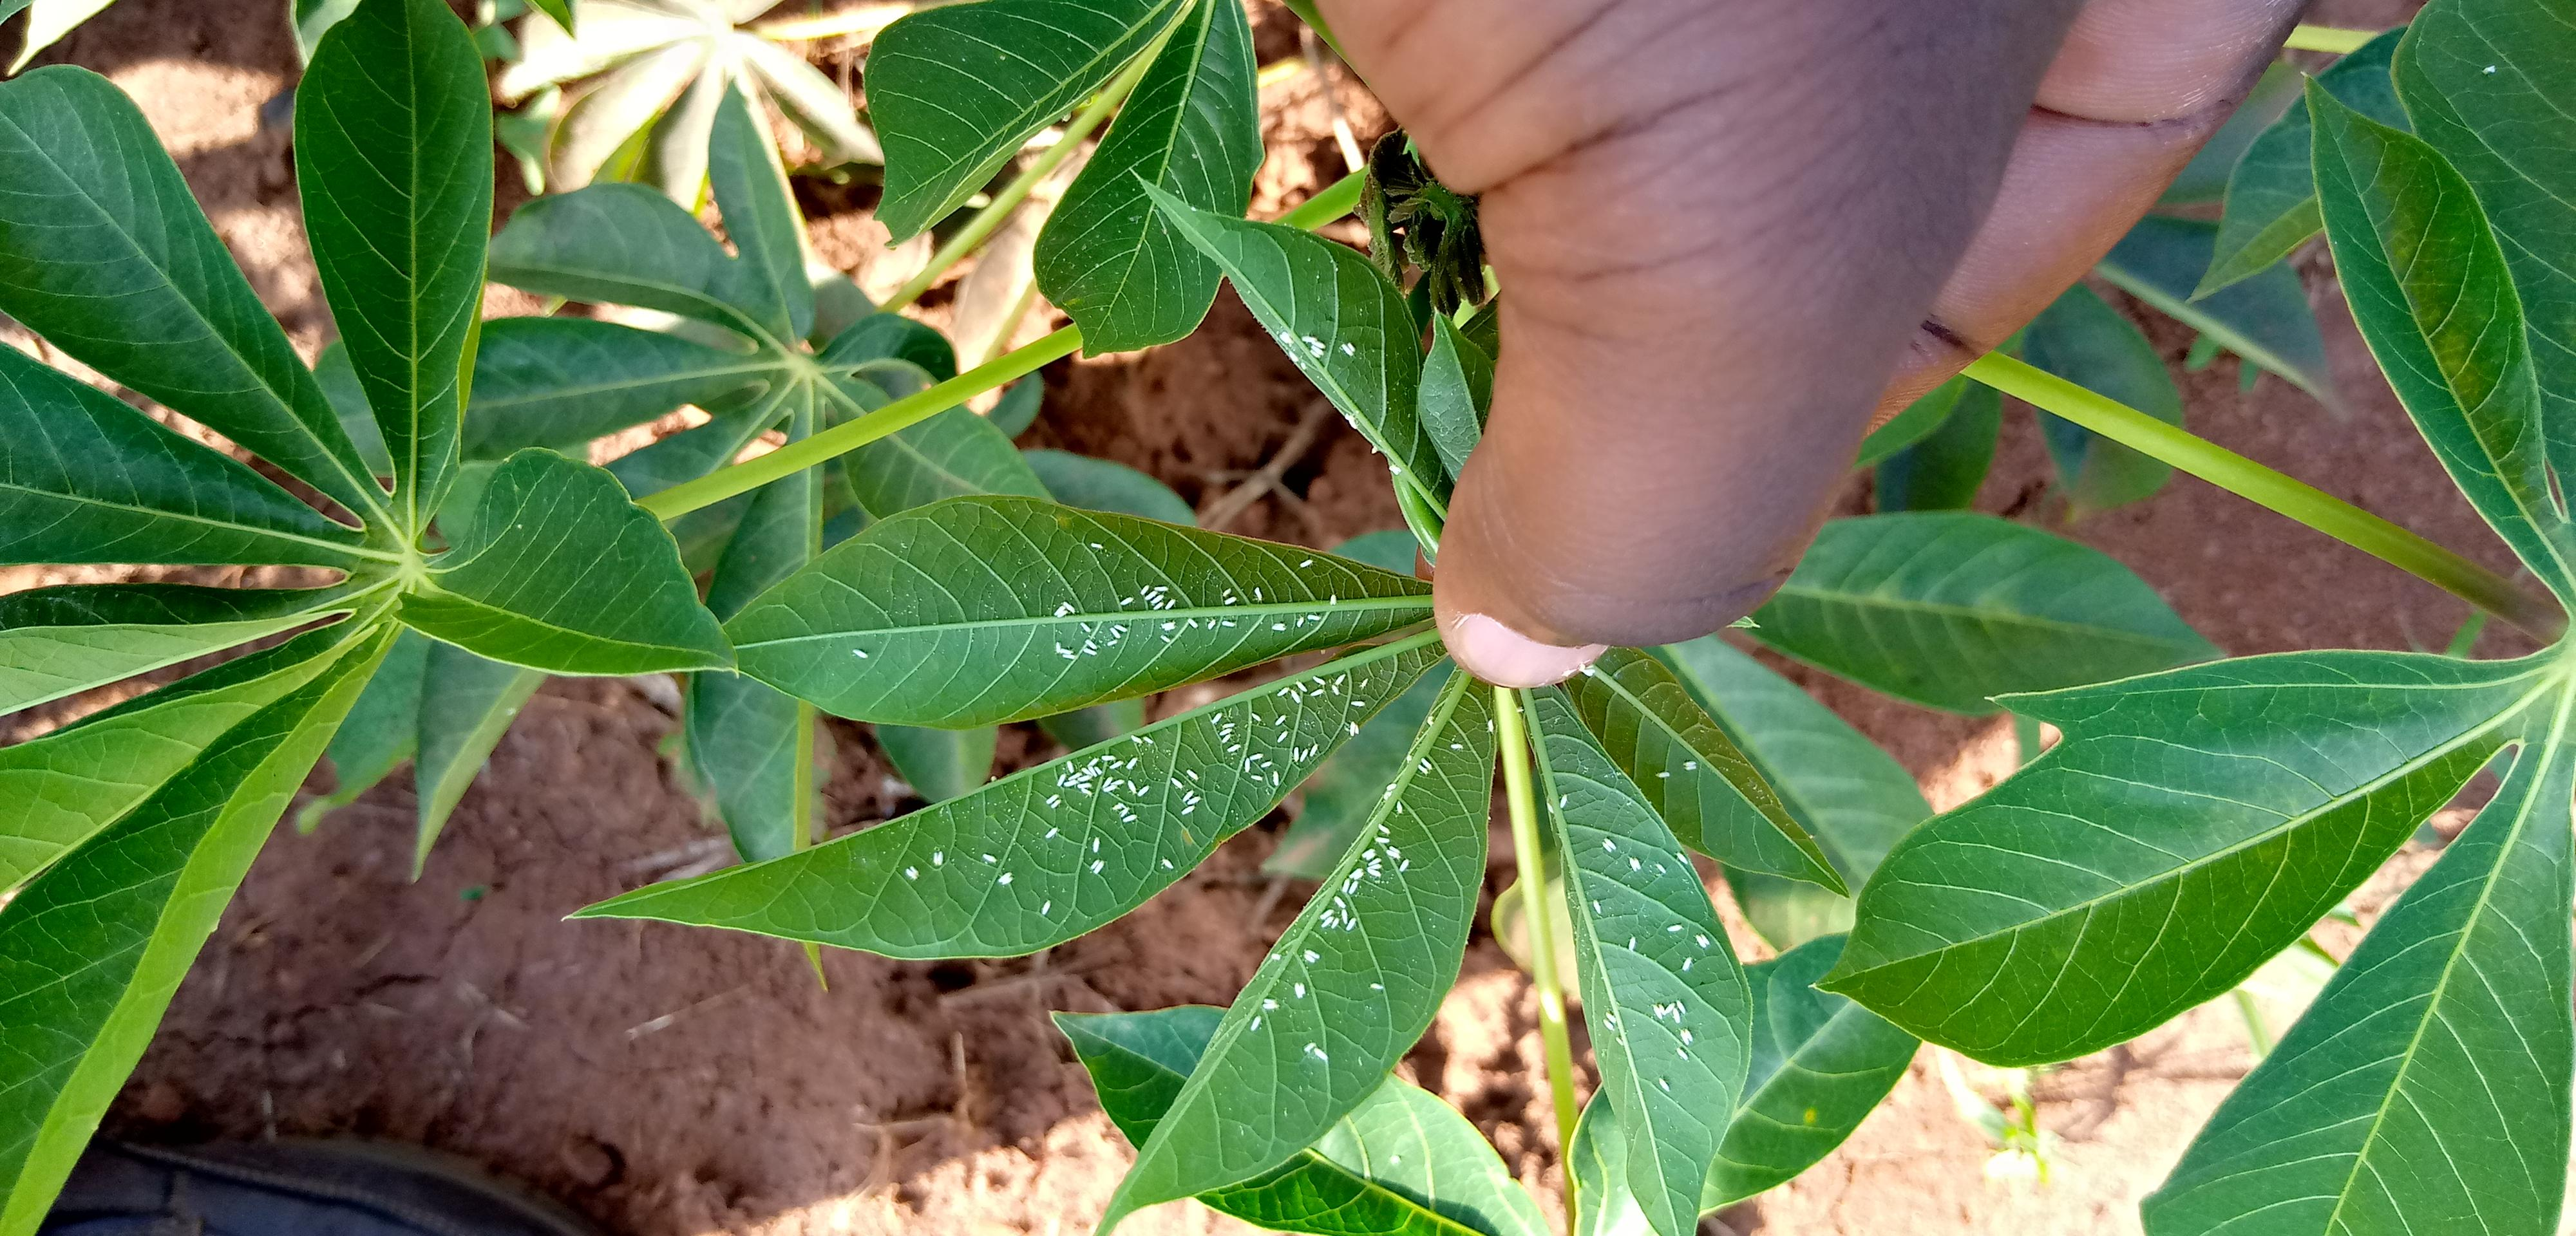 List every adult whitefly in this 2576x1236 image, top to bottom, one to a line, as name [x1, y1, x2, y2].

whitefly [2478, 62, 2499, 77]
whitefly [1061, 111, 1072, 123]
whitefly [1282, 331, 1294, 343]
whitefly [1279, 333, 1289, 344]
whitefly [1301, 335, 1318, 342]
whitefly [1312, 341, 1327, 349]
whitefly [1347, 342, 1356, 353]
whitefly [1341, 342, 1354, 357]
whitefly [1311, 344, 1324, 355]
whitefly [1288, 350, 1300, 362]
whitefly [1309, 350, 1321, 359]
whitefly [1300, 361, 1307, 371]
whitefly [1343, 413, 1356, 420]
whitefly [1349, 420, 1359, 431]
whitefly [1369, 444, 1381, 456]
whitefly [1388, 464, 1402, 473]
whitefly [1089, 540, 1105, 550]
whitefly [1298, 556, 1314, 568]
whitefly [1139, 583, 1150, 595]
whitefly [1154, 585, 1170, 594]
whitefly [1251, 586, 1265, 603]
whitefly [1222, 586, 1232, 598]
whitefly [1144, 590, 1157, 601]
whitefly [1329, 592, 1338, 606]
whitefly [1150, 593, 1164, 604]
whitefly [1119, 595, 1135, 607]
whitefly [1224, 595, 1240, 606]
whitefly [1164, 597, 1177, 611]
whitefly [1063, 601, 1071, 607]
whitefly [1153, 601, 1165, 612]
whitefly [1053, 604, 1065, 616]
whitefly [1069, 606, 1078, 615]
whitefly [1057, 609, 1069, 619]
whitefly [1305, 612, 1323, 623]
whitefly [1294, 613, 1304, 628]
whitefly [1186, 617, 1200, 630]
whitefly [1207, 617, 1217, 631]
whitefly [1220, 619, 1236, 629]
whitefly [1160, 620, 1177, 629]
whitefly [1079, 621, 1092, 634]
whitefly [1272, 621, 1286, 627]
whitefly [1113, 623, 1130, 633]
whitefly [1164, 625, 1176, 632]
whitefly [1110, 626, 1121, 640]
whitefly [1270, 626, 1287, 632]
whitefly [1159, 633, 1172, 644]
whitefly [1083, 637, 1099, 651]
whitefly [1106, 639, 1118, 647]
whitefly [1055, 640, 1061, 654]
whitefly [1083, 646, 1099, 657]
whitefly [850, 647, 870, 660]
whitefly [1059, 647, 1074, 655]
whitefly [1061, 653, 1076, 660]
whitefly [1578, 662, 1597, 678]
whitefly [1334, 671, 1347, 687]
whitefly [1311, 675, 1327, 686]
whitefly [1359, 676, 1371, 689]
whitefly [1294, 679, 1309, 693]
whitefly [1331, 684, 1341, 697]
whitefly [1276, 686, 1290, 698]
whitefly [1308, 687, 1325, 697]
whitefly [1290, 689, 1303, 704]
whitefly [1348, 699, 1367, 708]
whitefly [1210, 711, 1224, 725]
whitefly [1251, 712, 1264, 723]
whitefly [1274, 712, 1287, 727]
whitefly [1425, 713, 1436, 727]
whitefly [1486, 715, 1496, 733]
whitefly [1349, 720, 1356, 737]
whitefly [1222, 721, 1236, 729]
whitefly [1355, 724, 1361, 736]
whitefly [1218, 727, 1234, 738]
whitefly [1276, 729, 1289, 744]
whitefly [1220, 733, 1233, 745]
whitefly [1130, 734, 1144, 745]
whitefly [1142, 735, 1155, 745]
whitefly [1447, 740, 1465, 751]
whitefly [1309, 742, 1319, 758]
whitefly [1226, 743, 1242, 753]
whitefly [1292, 744, 1300, 763]
whitefly [1300, 747, 1309, 763]
whitefly [1249, 751, 1265, 760]
whitefly [1405, 753, 1416, 763]
whitefly [1100, 754, 1116, 762]
whitefly [1126, 754, 1137, 769]
whitefly [1243, 755, 1251, 773]
whitefly [1086, 756, 1099, 766]
whitefly [1419, 757, 1435, 772]
whitefly [1260, 758, 1273, 769]
whitefly [1065, 759, 1075, 773]
whitefly [1109, 759, 1124, 771]
whitefly [1682, 759, 1698, 766]
whitefly [1417, 763, 1428, 776]
whitefly [1094, 765, 1105, 775]
whitefly [1683, 765, 1698, 771]
whitefly [1081, 766, 1092, 775]
whitefly [1088, 766, 1099, 776]
whitefly [1186, 767, 1201, 782]
whitefly [1272, 767, 1280, 787]
whitefly [1653, 770, 1671, 779]
whitefly [1067, 771, 1083, 780]
whitefly [1056, 772, 1066, 788]
whitefly [1250, 773, 1263, 782]
whitefly [1077, 775, 1091, 783]
whitefly [1102, 776, 1113, 788]
whitefly [1170, 776, 1184, 790]
whitefly [1111, 778, 1126, 785]
whitefly [1126, 778, 1137, 796]
whitefly [1063, 779, 1079, 787]
whitefly [1077, 782, 1094, 790]
whitefly [1385, 782, 1398, 791]
whitefly [1103, 784, 1119, 792]
whitefly [1137, 784, 1151, 798]
whitefly [1080, 787, 1094, 798]
whitefly [1182, 789, 1195, 803]
whitefly [1383, 790, 1392, 801]
whitefly [1558, 792, 1569, 809]
whitefly [1045, 792, 1061, 805]
whitefly [1187, 794, 1202, 806]
whitefly [1050, 798, 1062, 810]
whitefly [1394, 798, 1405, 815]
whitefly [1117, 800, 1130, 818]
whitefly [1546, 801, 1555, 814]
whitefly [1180, 803, 1196, 815]
whitefly [1112, 804, 1122, 812]
whitefly [1123, 813, 1139, 824]
whitefly [1376, 821, 1391, 836]
whitefly [1043, 823, 1061, 841]
whitefly [1091, 833, 1101, 854]
whitefly [1373, 835, 1391, 844]
whitefly [1603, 836, 1618, 850]
whitefly [1602, 841, 1613, 854]
whitefly [1388, 845, 1402, 854]
whitefly [1361, 847, 1376, 859]
whitefly [1385, 848, 1401, 859]
whitefly [938, 849, 945, 867]
whitefly [932, 850, 938, 866]
whitefly [1674, 850, 1690, 866]
whitefly [981, 851, 998, 865]
whitefly [1366, 851, 1376, 861]
whitefly [1159, 854, 1176, 871]
whitefly [1629, 856, 1638, 873]
whitefly [1634, 856, 1642, 870]
whitefly [1367, 857, 1383, 866]
whitefly [1090, 857, 1101, 872]
whitefly [1398, 857, 1410, 873]
whitefly [1094, 859, 1105, 876]
whitefly [1654, 861, 1667, 875]
whitefly [1367, 863, 1384, 869]
whitefly [909, 865, 921, 877]
whitefly [905, 867, 918, 881]
whitefly [1349, 868, 1364, 879]
whitefly [1367, 868, 1382, 878]
whitefly [1354, 870, 1365, 881]
whitefly [998, 871, 1013, 884]
whitefly [1002, 875, 1015, 886]
whitefly [1341, 876, 1350, 892]
whitefly [1348, 879, 1358, 894]
whitefly [1332, 894, 1349, 908]
whitefly [1040, 897, 1053, 916]
whitefly [1593, 897, 1602, 914]
whitefly [1341, 907, 1348, 926]
whitefly [1319, 908, 1334, 920]
whitefly [1320, 915, 1335, 928]
whitefly [1345, 916, 1358, 932]
whitefly [1331, 917, 1340, 930]
whitefly [1664, 921, 1685, 933]
whitefly [1700, 932, 1711, 946]
whitefly [1694, 932, 1707, 949]
whitefly [1628, 933, 1636, 953]
whitefly [1303, 947, 1322, 960]
whitefly [1269, 951, 1282, 962]
whitefly [1304, 953, 1316, 964]
whitefly [1681, 954, 1692, 972]
whitefly [1368, 981, 1385, 991]
whitefly [1294, 982, 1303, 999]
whitefly [1300, 982, 1306, 995]
whitefly [1263, 997, 1277, 1004]
whitefly [1676, 999, 1687, 1015]
whitefly [1665, 1000, 1676, 1012]
whitefly [1658, 1002, 1667, 1016]
whitefly [1261, 1003, 1282, 1010]
whitefly [1652, 1003, 1663, 1020]
whitefly [1673, 1007, 1681, 1024]
whitefly [1605, 1011, 1618, 1024]
whitefly [1249, 1013, 1262, 1033]
whitefly [1602, 1018, 1614, 1031]
whitefly [1685, 1027, 1694, 1042]
whitefly [1680, 1028, 1690, 1046]
whitefly [1614, 1036, 1625, 1046]
whitefly [1303, 1041, 1318, 1053]
whitefly [1313, 1047, 1329, 1061]
whitefly [1676, 1047, 1689, 1062]
whitefly [1658, 1076, 1671, 1092]